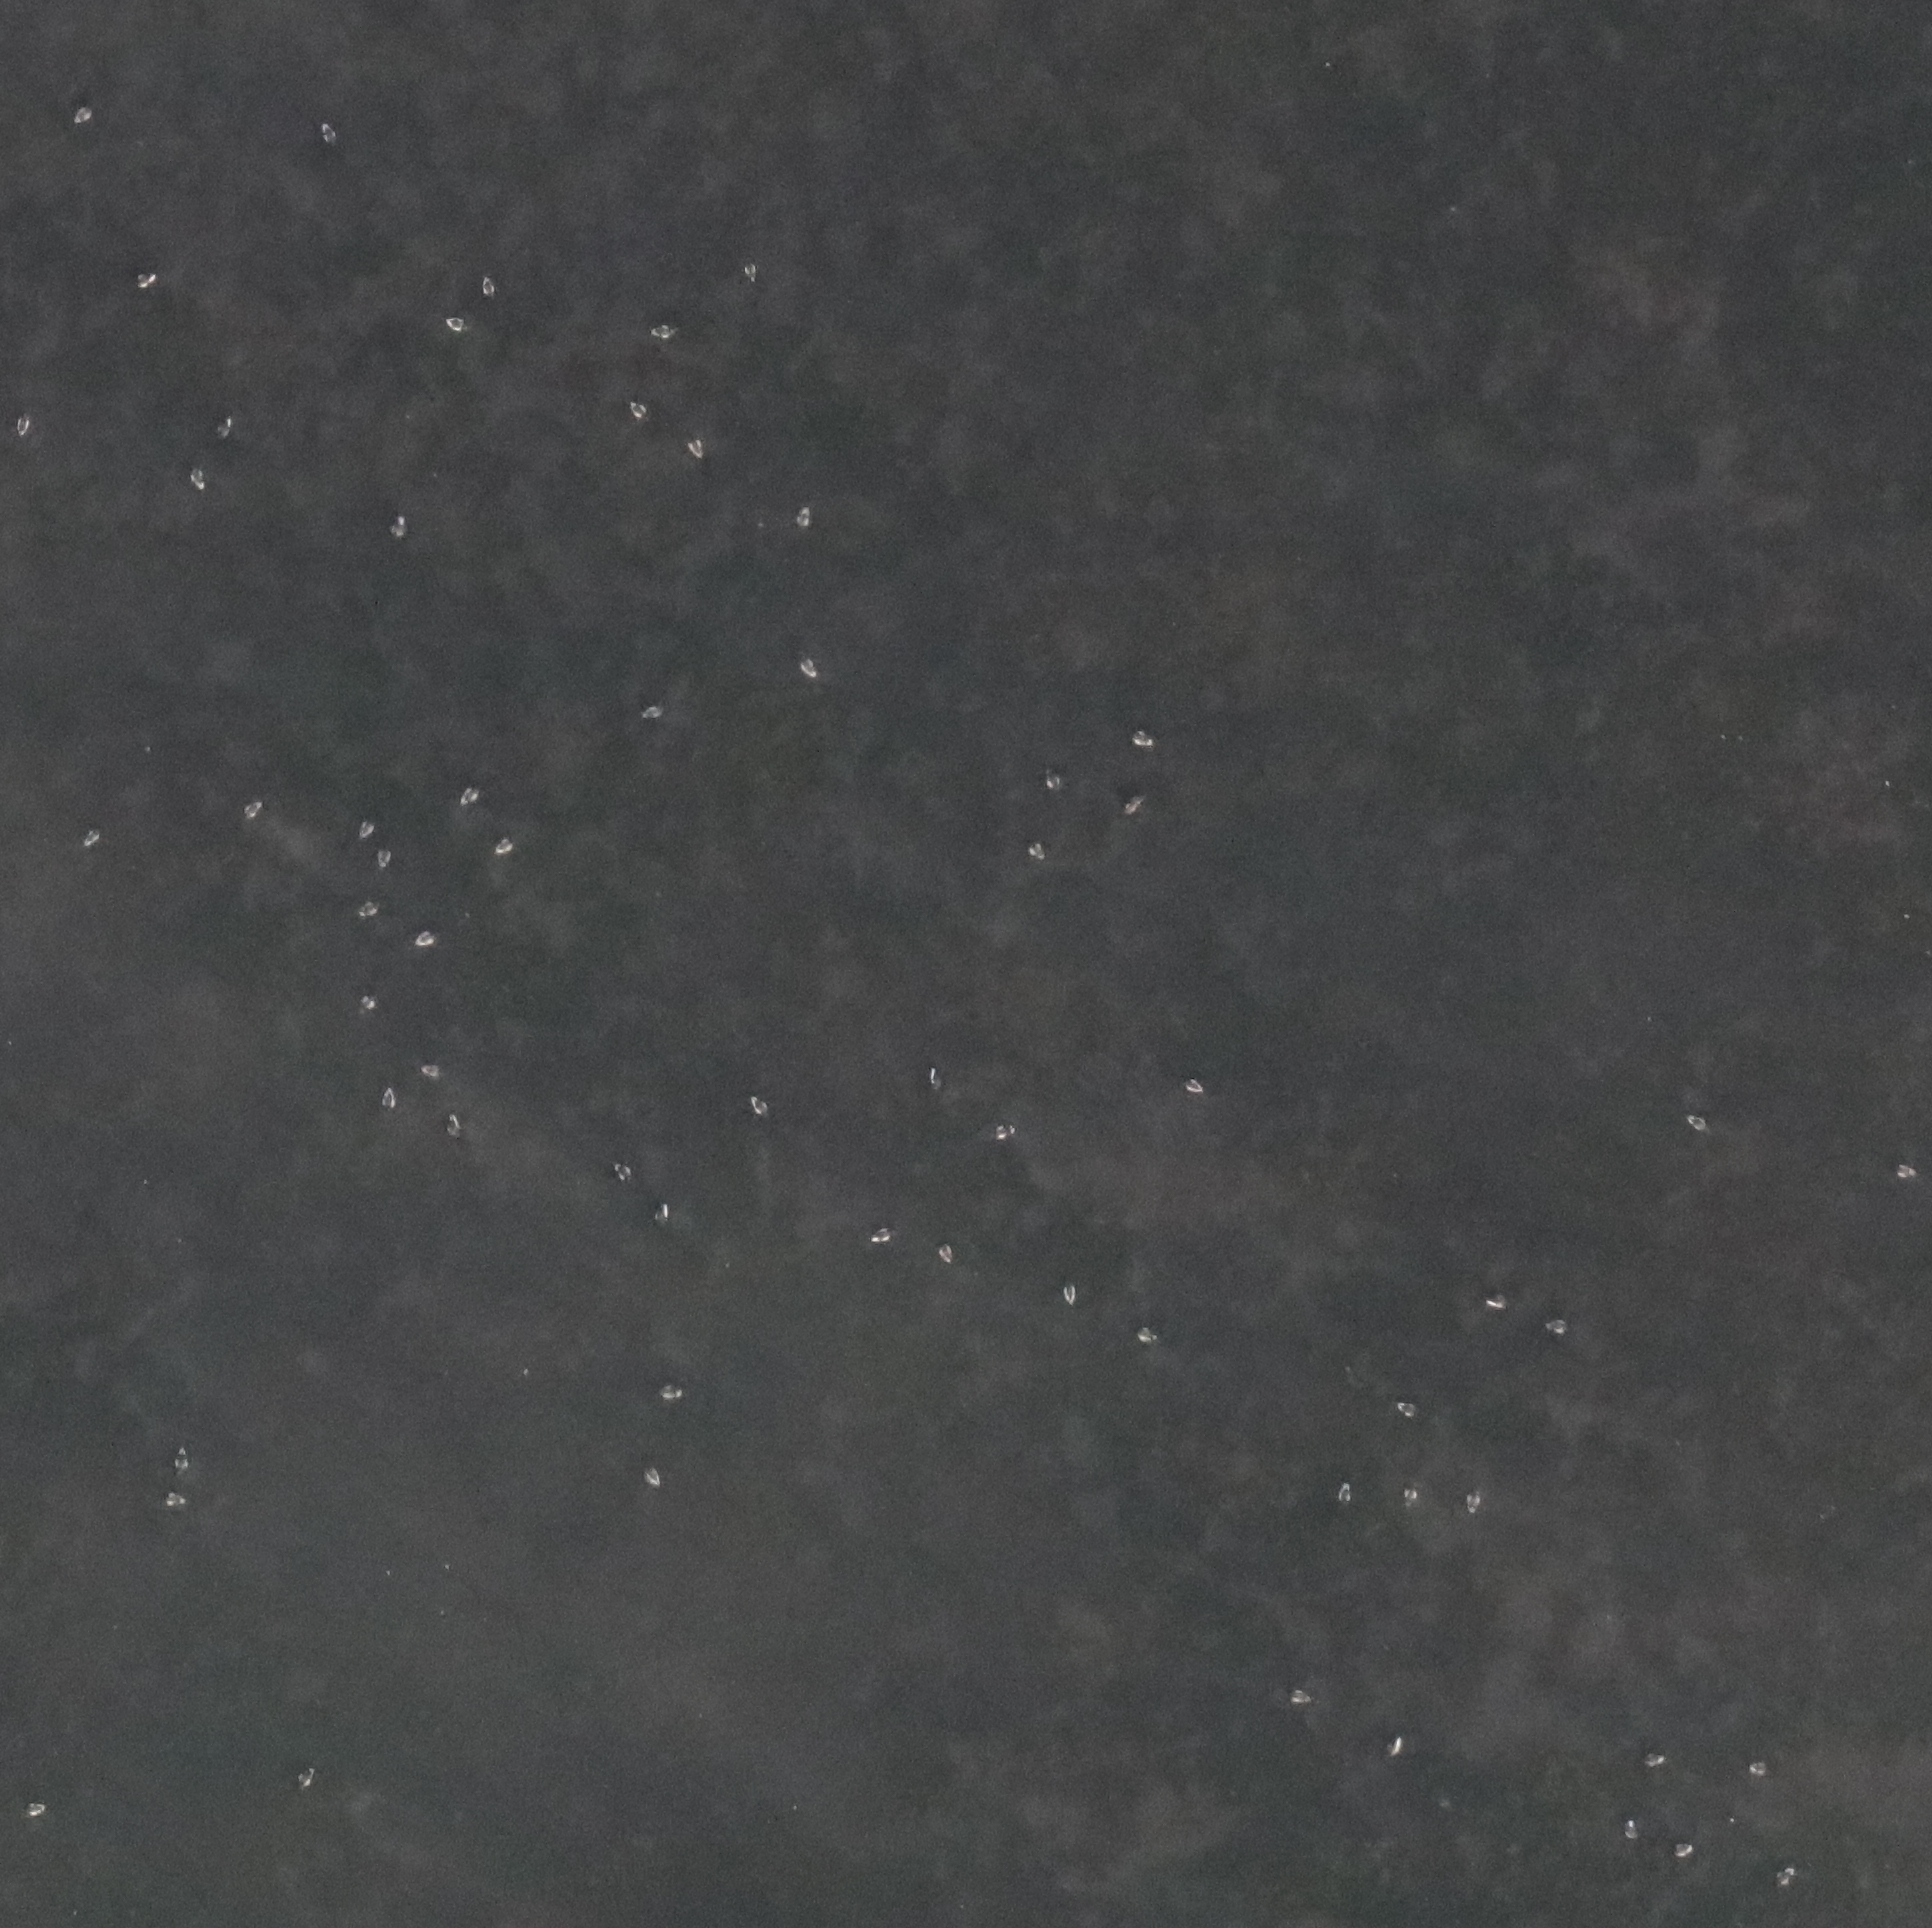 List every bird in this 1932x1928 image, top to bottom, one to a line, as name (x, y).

brant (83, 114)
brant (330, 135)
brant (750, 270)
brant (145, 280)
brant (489, 289)
brant (455, 321)
brant (663, 331)
brant (639, 410)
brant (23, 425)
brant (225, 427)
brant (696, 448)
brant (197, 478)
brant (803, 517)
brant (399, 528)
brant (808, 666)
brant (650, 712)
brant (1141, 738)
brant (1053, 781)
brant (470, 795)
brant (1133, 804)
brant (252, 809)
brant (364, 829)
brant (93, 832)
brant (505, 845)
brant (1034, 849)
brant (384, 857)
brant (369, 908)
brant (422, 936)
brant (368, 1002)
brant (431, 1069)
brant (933, 1077)
brant (1194, 1086)
brant (388, 1100)
brant (760, 1106)
brant (1697, 1124)
brant (453, 1126)
brant (1003, 1131)
brant (1905, 1171)
brant (624, 1172)
brant (662, 1214)
brant (882, 1235)
brant (944, 1252)
brant (1072, 1287)
brant (1497, 1301)
brant (1556, 1326)
brant (1146, 1333)
brant (671, 1391)
brant (1408, 1410)
brant (181, 1464)
brant (650, 1474)
brant (1344, 1494)
brant (1411, 1495)
brant (174, 1499)
brant (1474, 1501)
brant (1300, 1697)
brant (1394, 1749)
brant (1655, 1757)
brant (1753, 1767)
brant (305, 1778)
brant (36, 1809)
brant (1632, 1830)
brant (1682, 1849)
brant (1785, 1877)